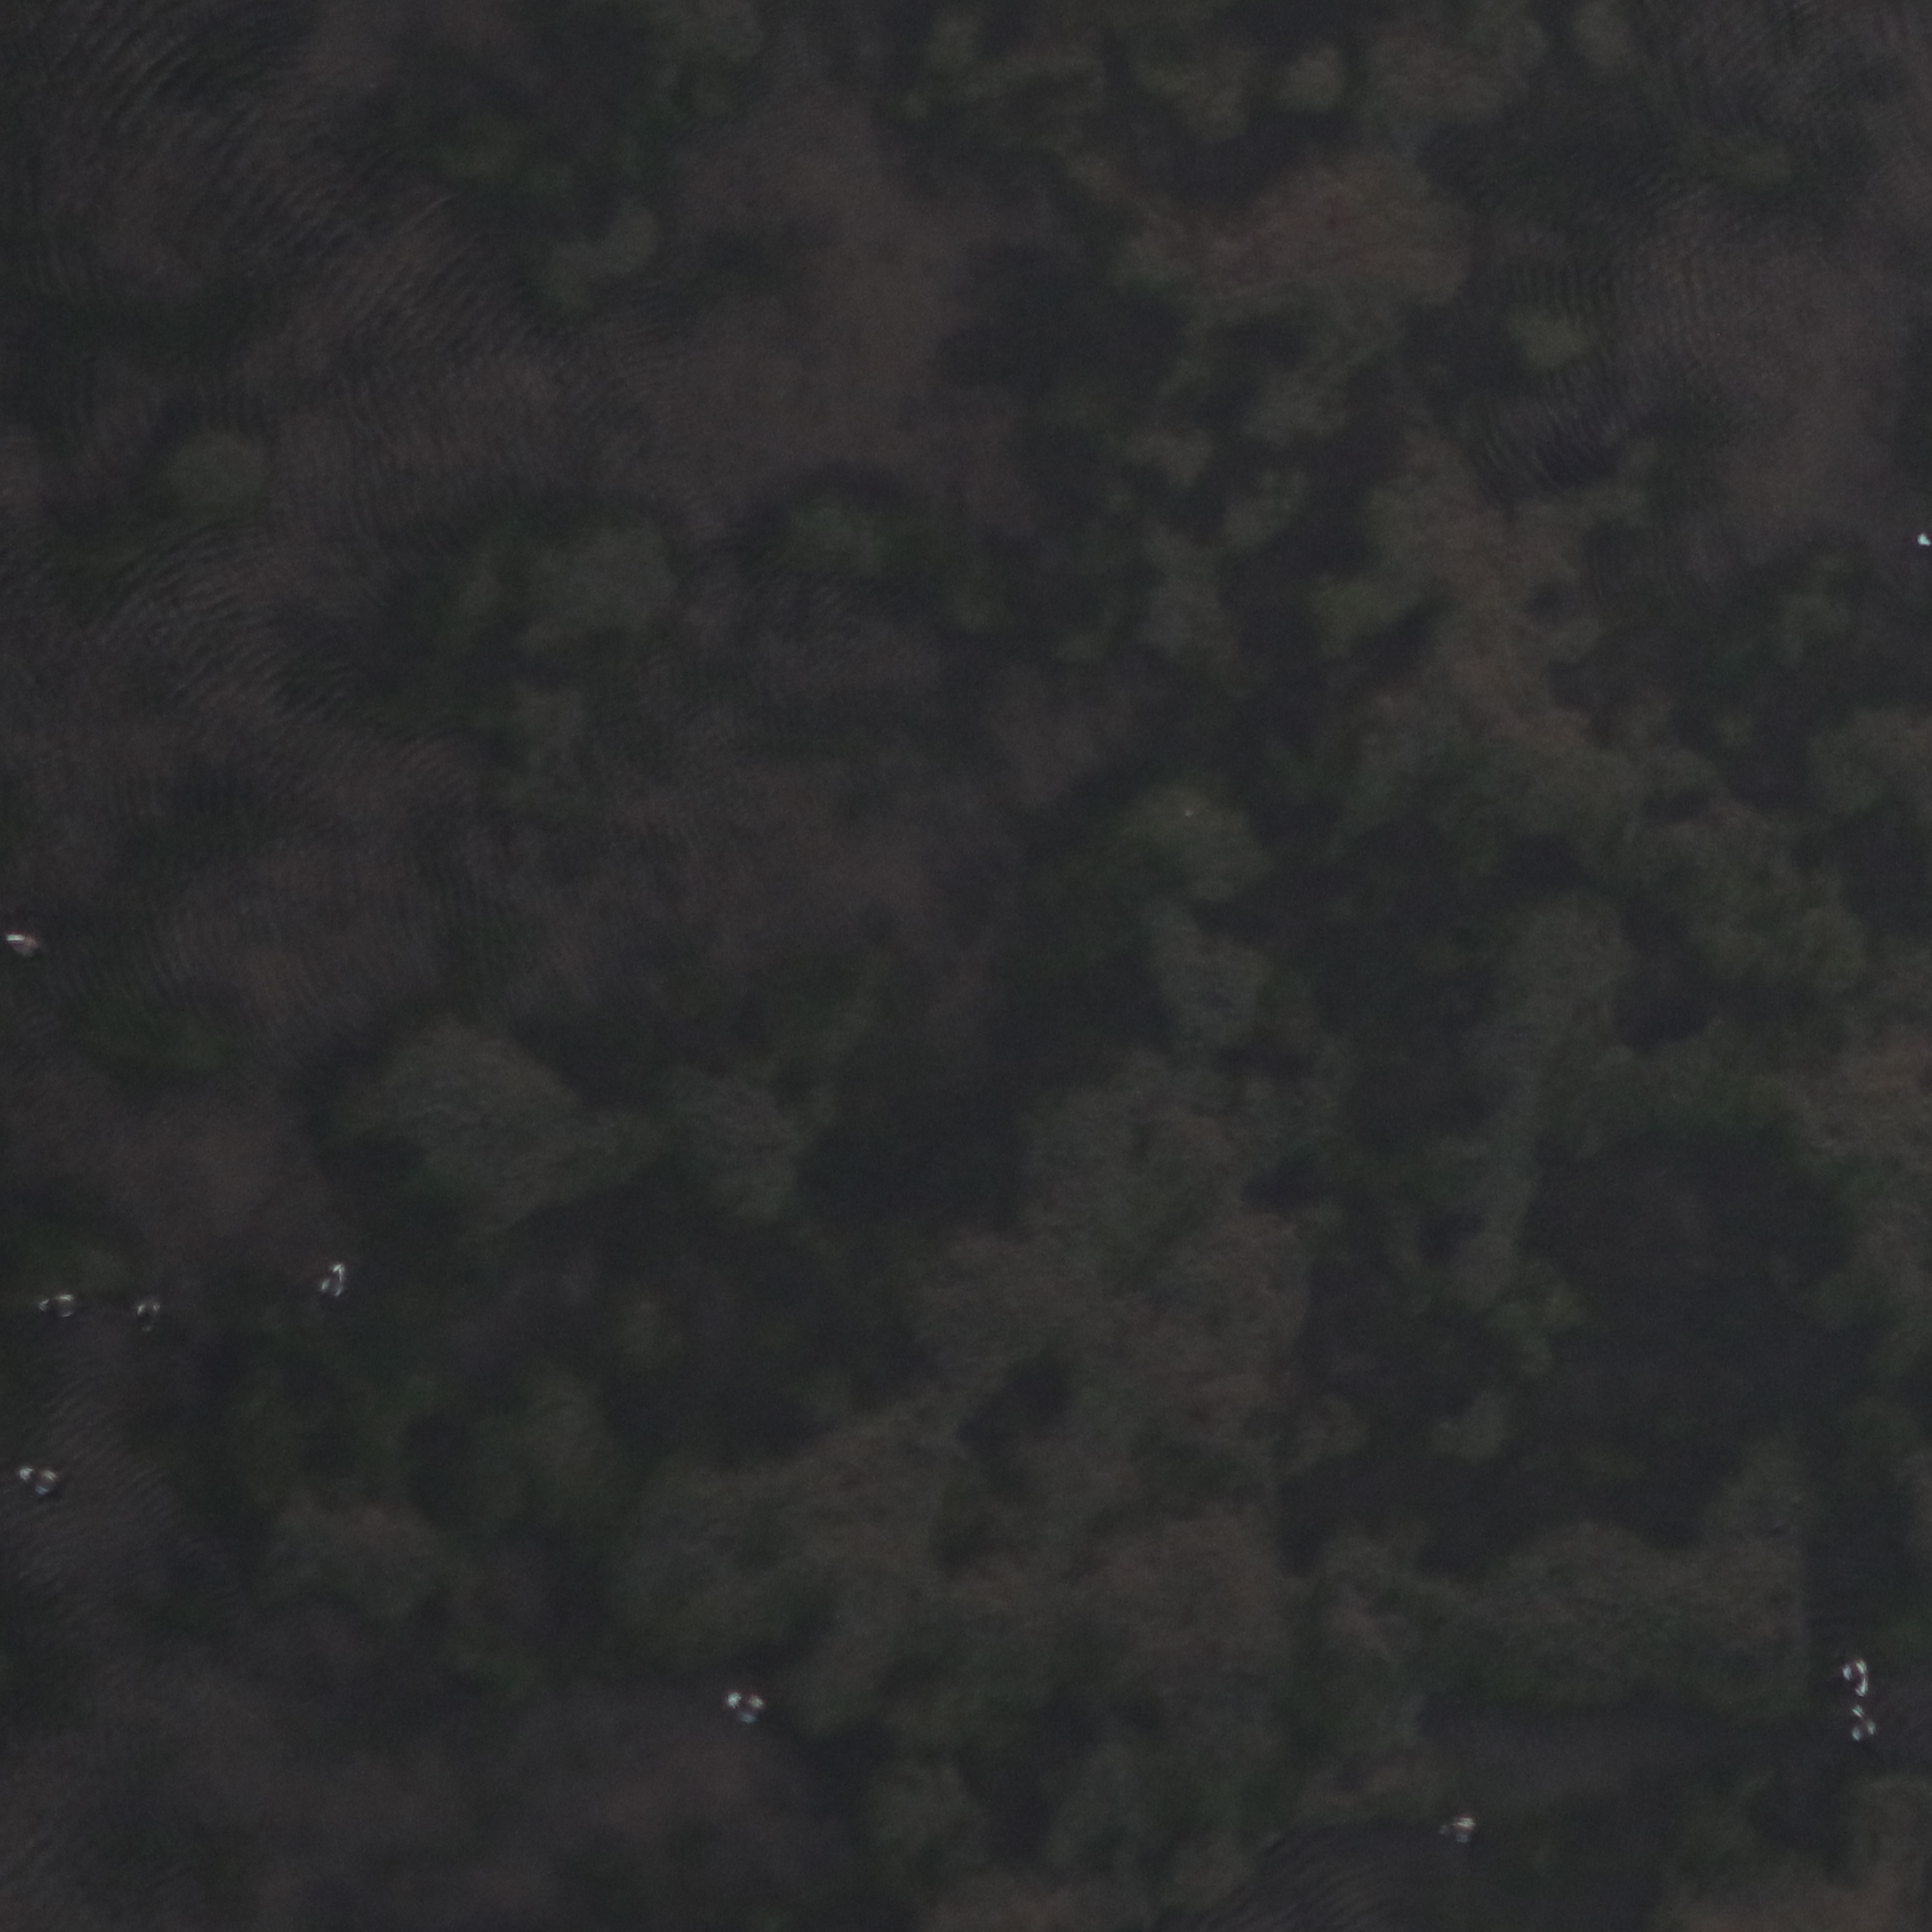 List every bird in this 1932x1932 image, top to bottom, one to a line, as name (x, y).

brant (20, 942)
brant (334, 1285)
brant (60, 1307)
brant (149, 1315)
brant (41, 1482)
brant (1857, 1677)
brant (753, 1706)
brant (1864, 1727)
brant (1461, 1831)